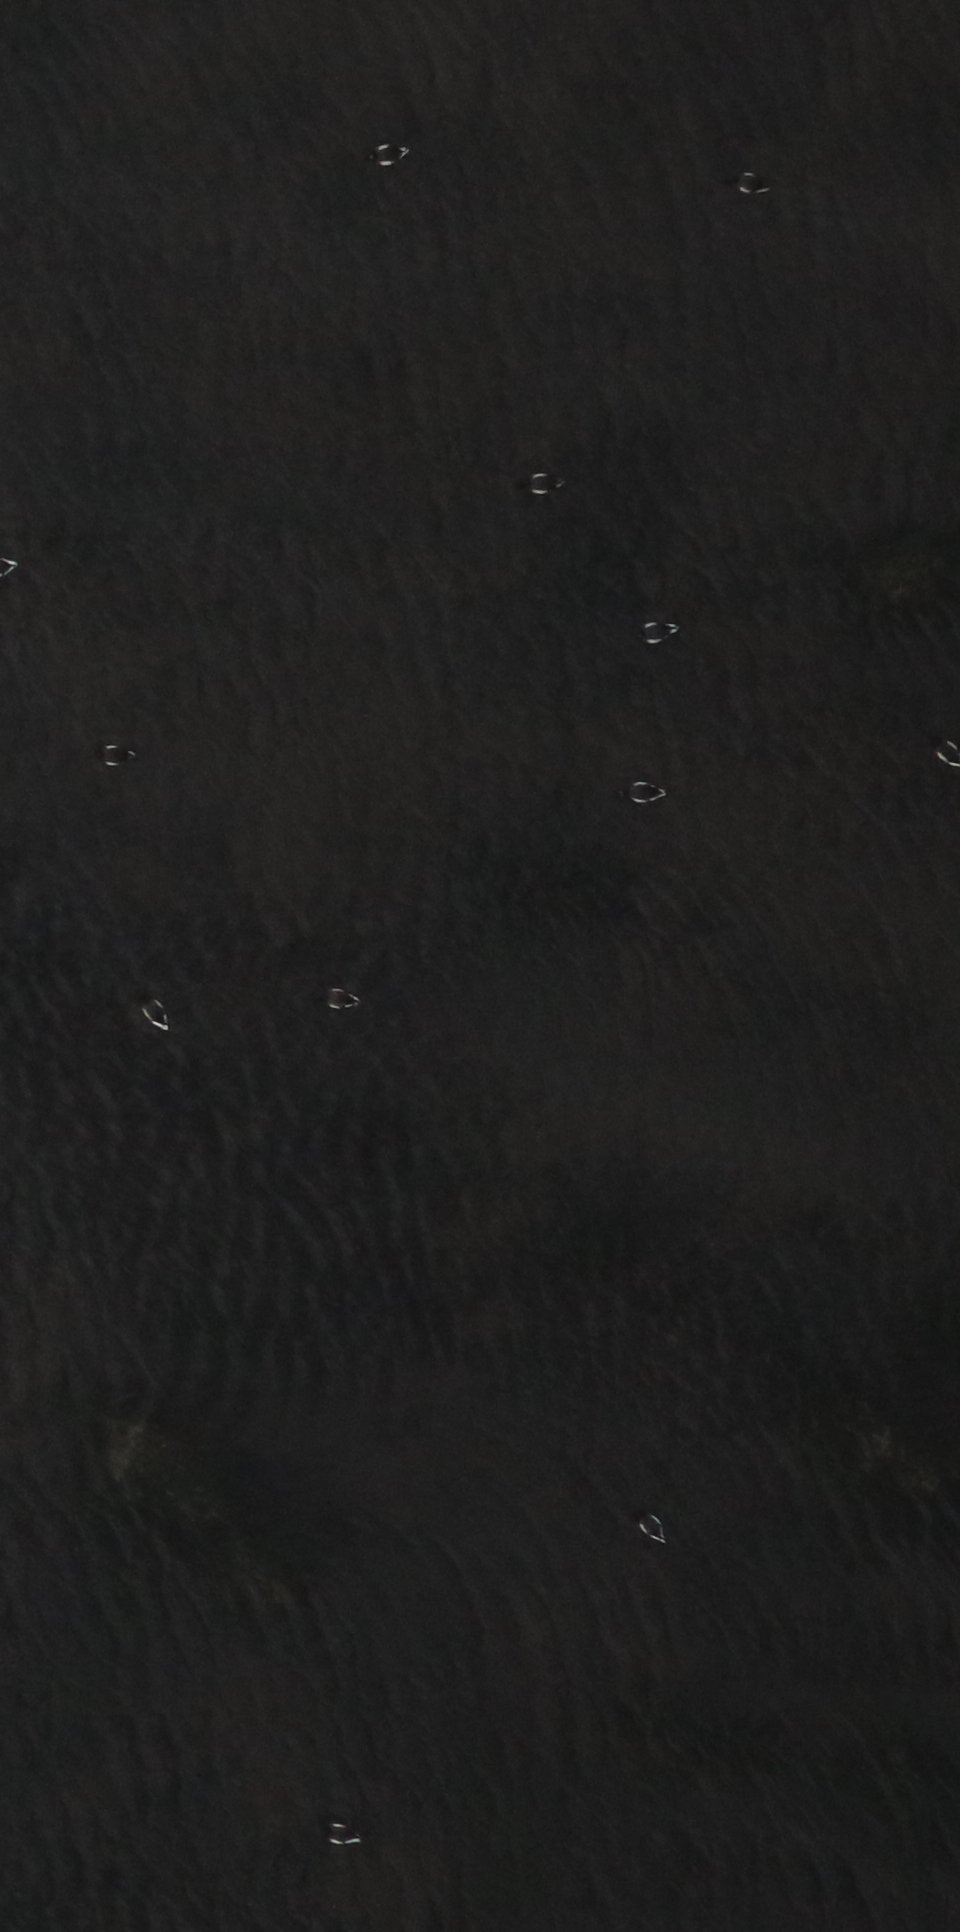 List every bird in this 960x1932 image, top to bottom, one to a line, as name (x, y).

brant (390, 155)
brant (751, 182)
brant (542, 481)
brant (658, 631)
brant (948, 749)
brant (116, 755)
brant (645, 792)
brant (339, 997)
brant (154, 1011)
brant (652, 1525)
brant (343, 1834)